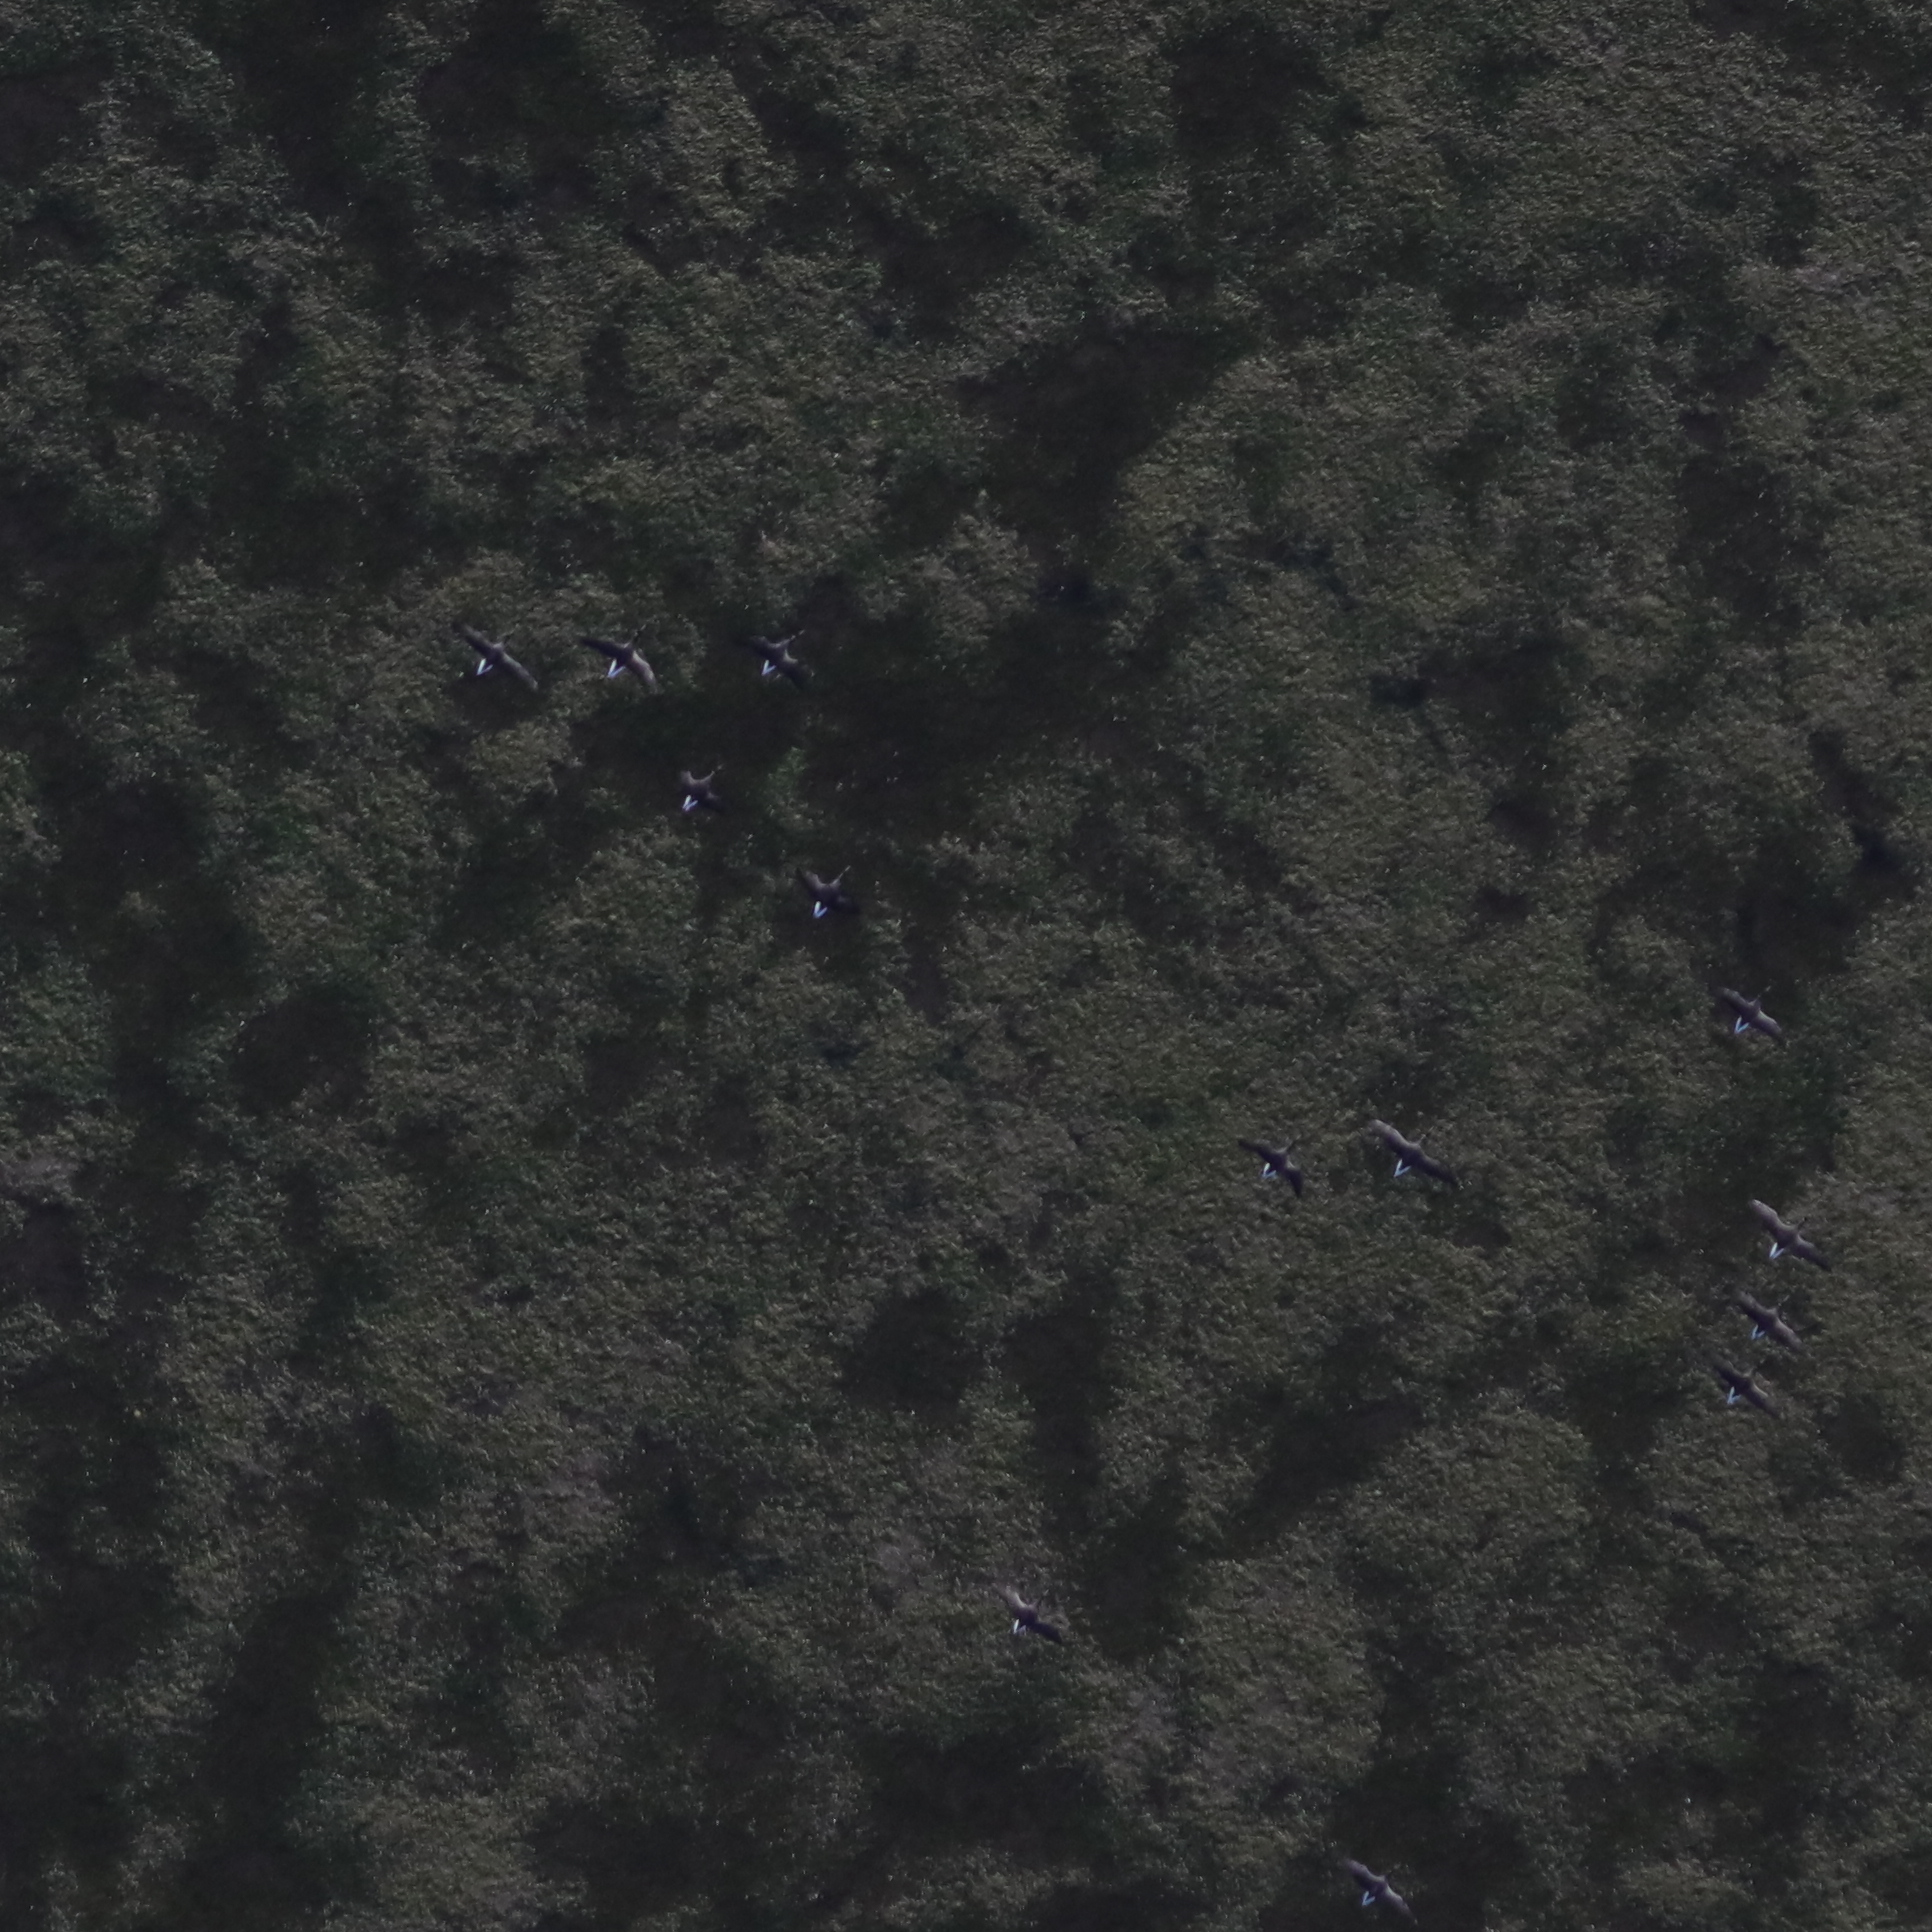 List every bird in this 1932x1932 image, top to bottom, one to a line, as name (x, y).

brant (497, 644)
brant (783, 646)
brant (623, 655)
brant (703, 796)
brant (818, 887)
brant (1734, 999)
brant (1410, 1159)
brant (1271, 1167)
brant (1793, 1238)
brant (1760, 1336)
brant (1732, 1394)
brant (1030, 1620)
brant (1375, 1875)